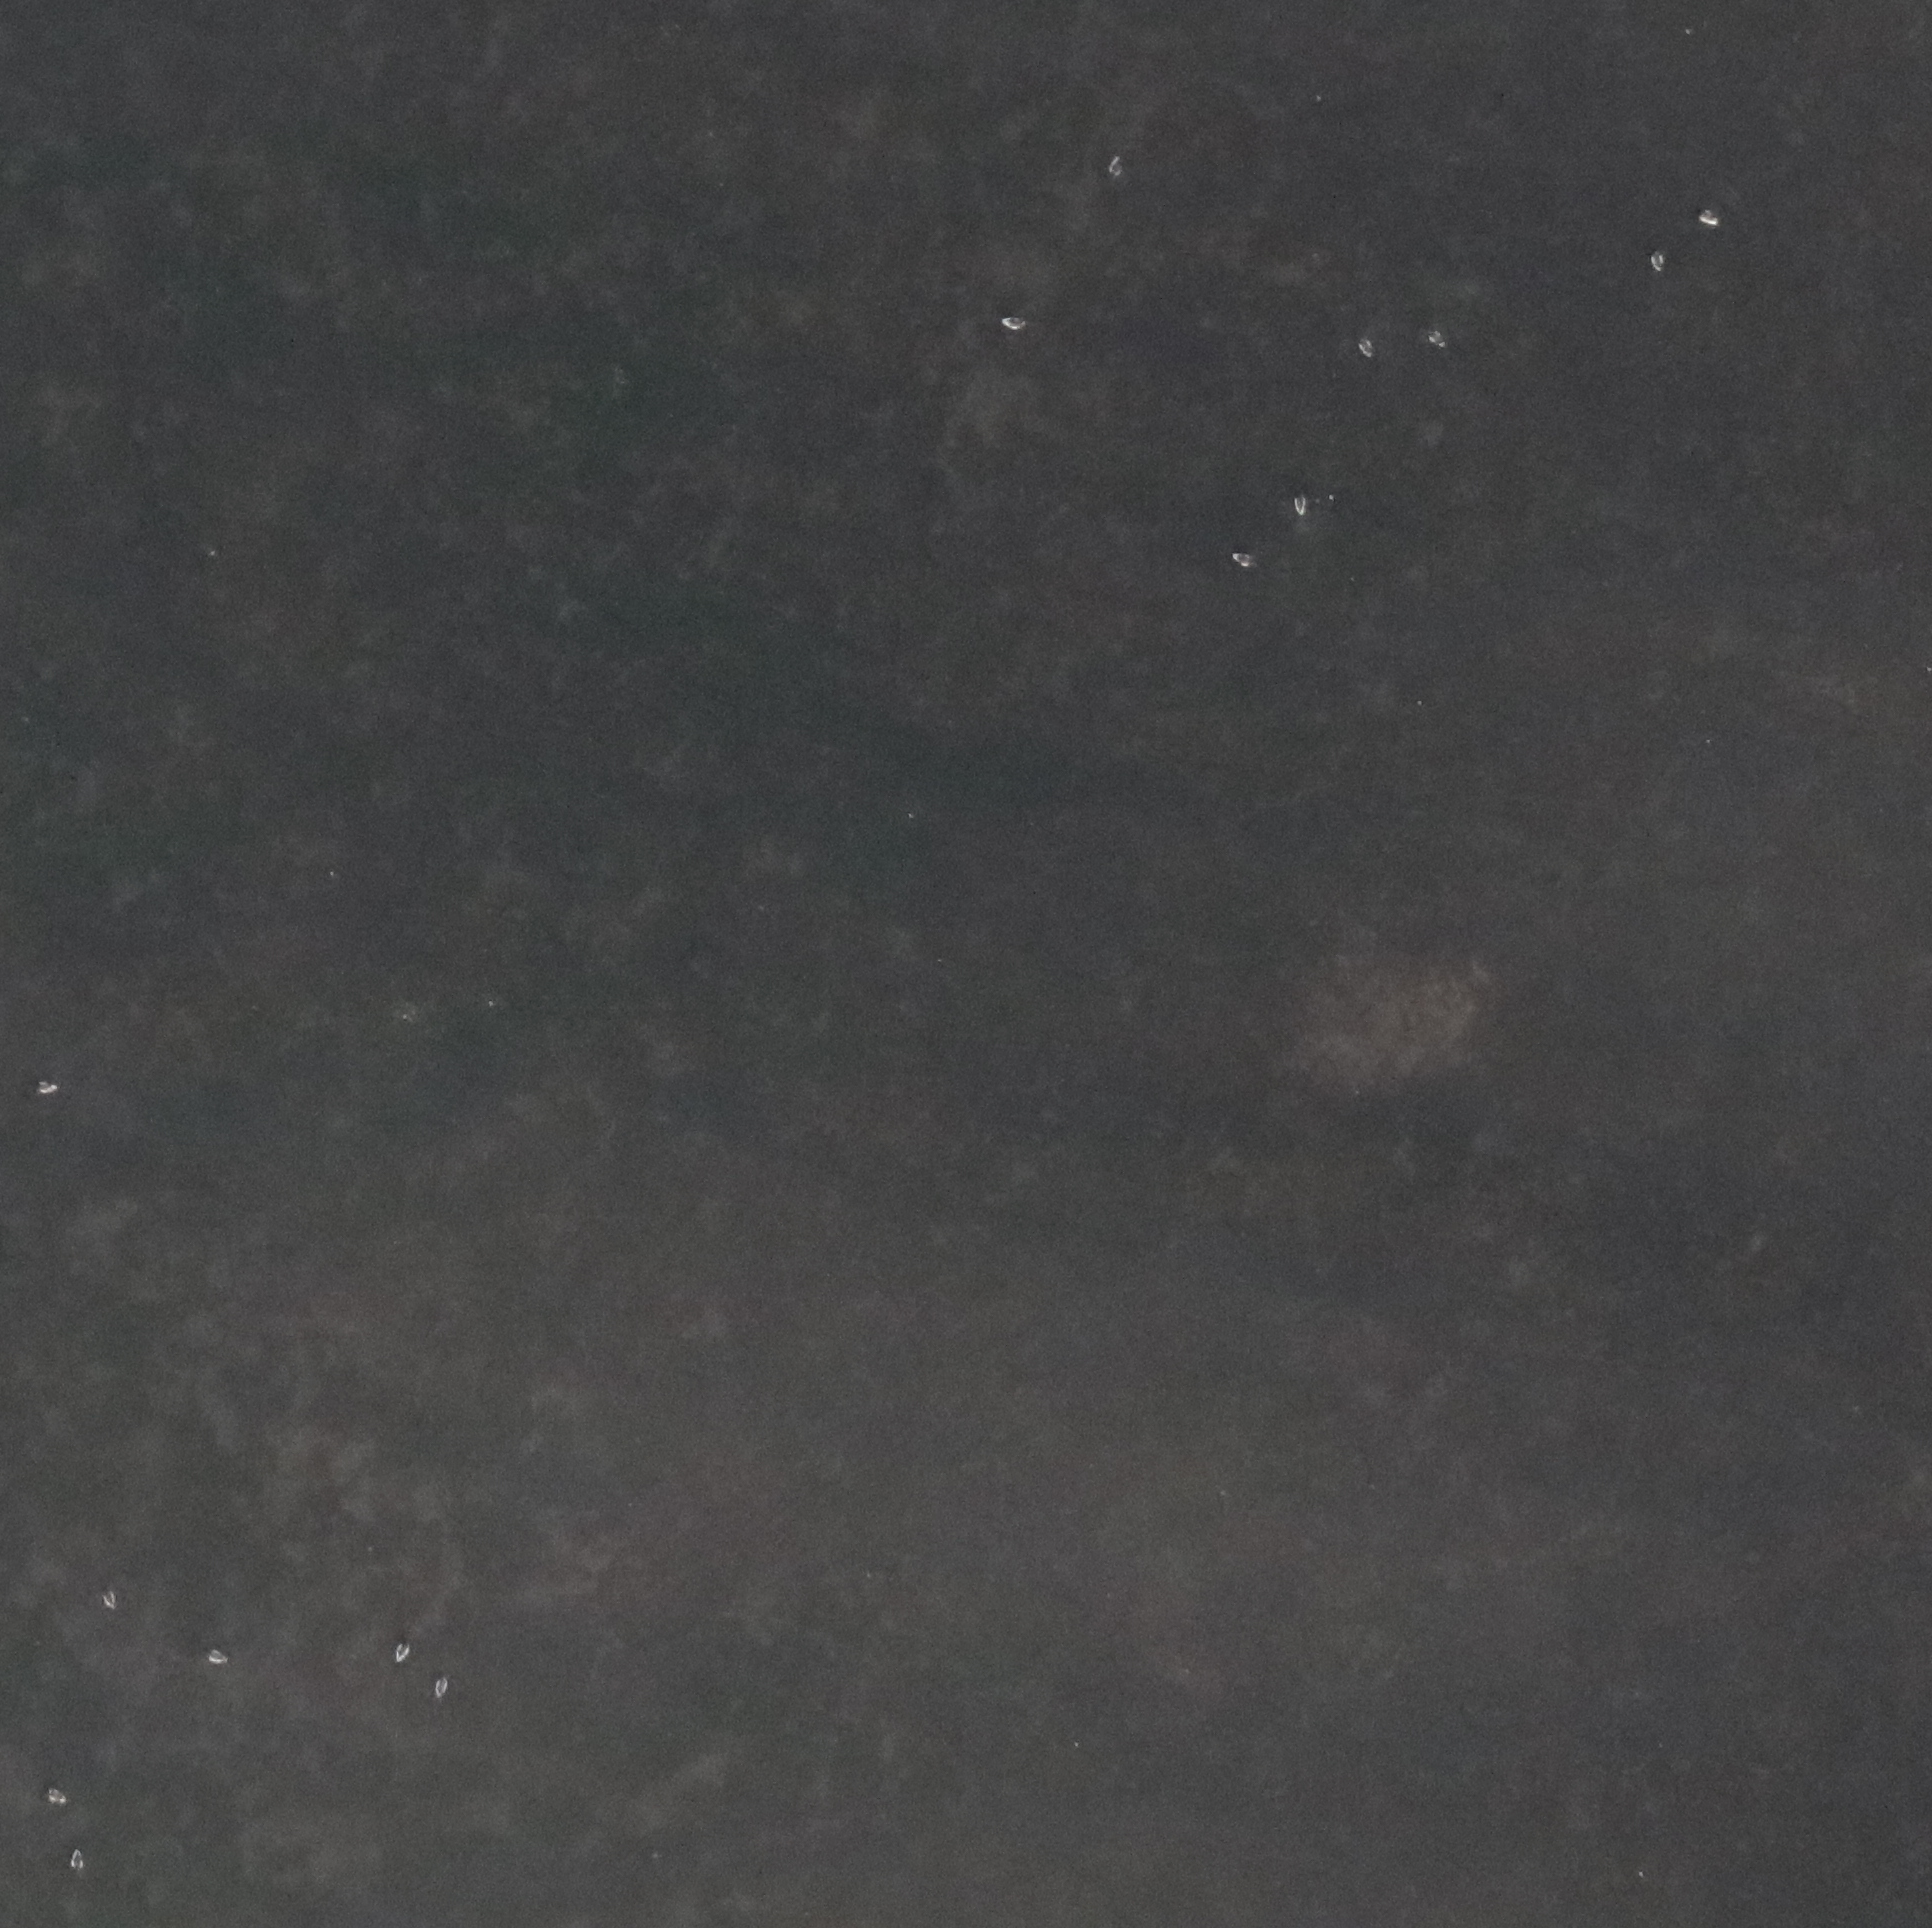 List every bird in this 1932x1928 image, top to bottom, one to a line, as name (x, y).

brant (1114, 167)
brant (1708, 217)
brant (1657, 260)
brant (1015, 323)
brant (1439, 341)
brant (1367, 347)
brant (1301, 504)
brant (1243, 559)
brant (45, 1088)
brant (109, 1597)
brant (403, 1650)
brant (216, 1656)
brant (441, 1686)
brant (55, 1796)
brant (77, 1861)